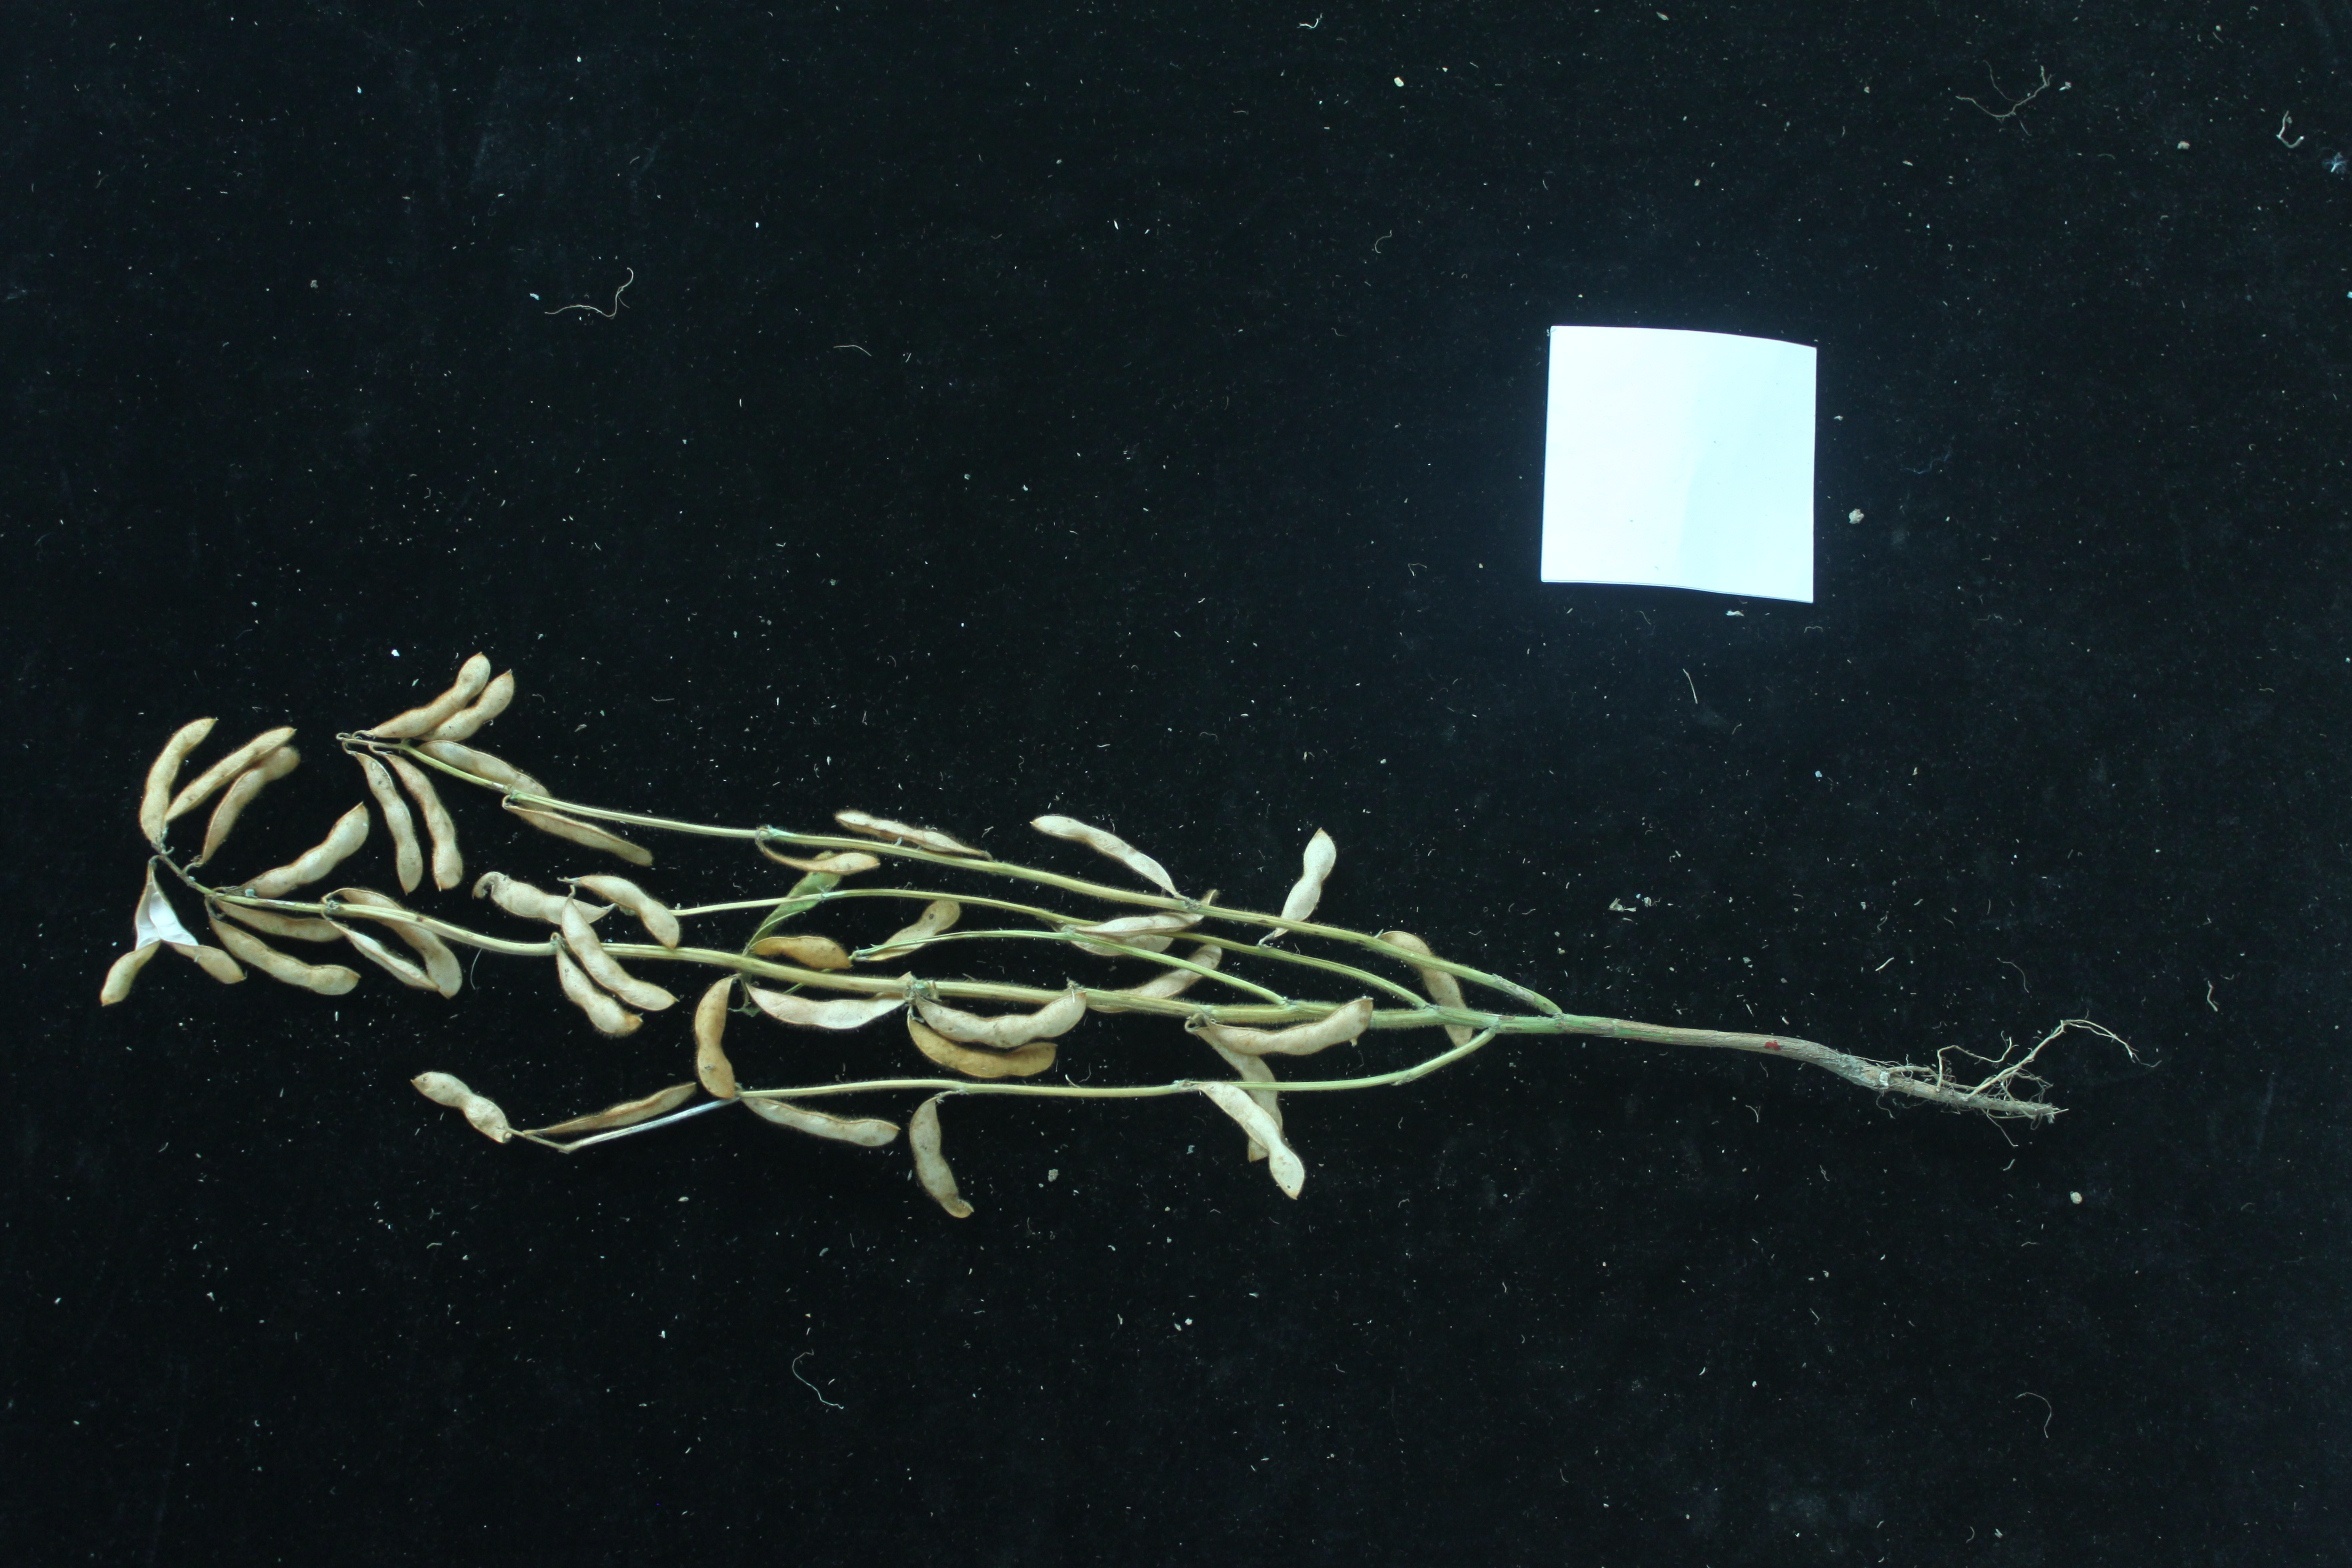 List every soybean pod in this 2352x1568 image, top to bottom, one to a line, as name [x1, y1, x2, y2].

soybean pod [363, 654, 488, 737]
soybean pod [424, 674, 513, 739]
soybean pod [140, 722, 215, 848]
soybean pod [164, 729, 295, 825]
soybean pod [421, 743, 545, 797]
soybean pod [187, 749, 298, 866]
soybean pod [383, 754, 459, 890]
soybean pod [356, 756, 420, 893]
soybean pod [505, 804, 650, 867]
soybean pod [225, 807, 367, 899]
soybean pod [839, 813, 988, 855]
soybean pod [1029, 815, 1181, 897]
soybean pod [1269, 831, 1335, 936]
soybean pod [760, 844, 878, 875]
soybean pod [750, 853, 841, 943]
soybean pod [473, 874, 615, 926]
soybean pod [565, 877, 680, 948]
soybean pod [337, 890, 459, 998]
soybean pod [1070, 893, 1216, 936]
soybean pod [855, 901, 960, 961]
soybean pod [220, 903, 346, 942]
soybean pod [562, 905, 677, 1010]
soybean pod [206, 908, 360, 996]
soybean pod [329, 919, 434, 991]
soybean pod [1374, 933, 1473, 1047]
soybean pod [1070, 937, 1173, 957]
soybean pod [745, 938, 852, 970]
soybean pod [1074, 945, 1221, 1013]
soybean pod [557, 949, 642, 1036]
soybean pod [696, 980, 733, 1098]
soybean pod [746, 985, 904, 1029]
soybean pod [916, 992, 1082, 1046]
soybean pod [1203, 998, 1371, 1055]
soybean pod [906, 1012, 1056, 1077]
soybean pod [1191, 1029, 1279, 1129]
soybean pod [413, 1073, 511, 1140]
soybean pod [1194, 1083, 1303, 1200]
soybean pod [528, 1084, 696, 1134]
soybean pod [746, 1096, 899, 1146]
soybean pod [911, 1099, 974, 1216]